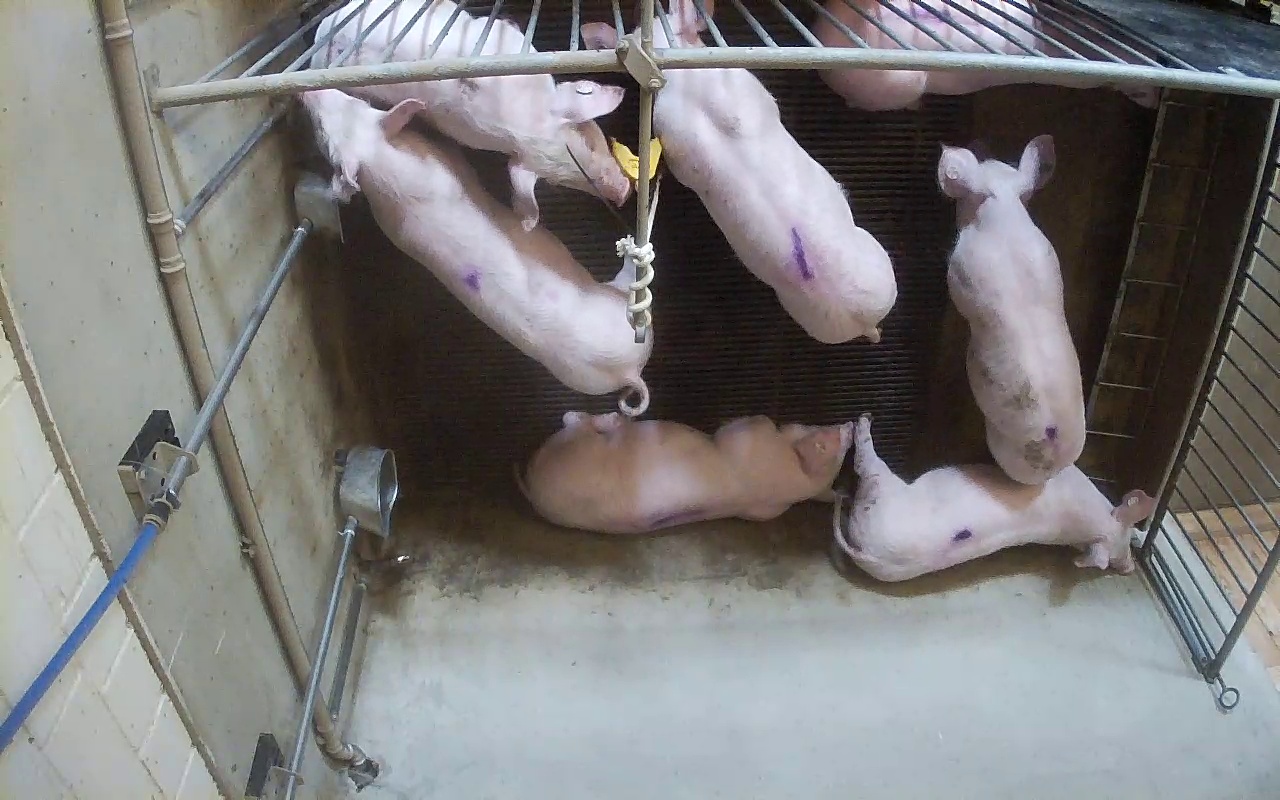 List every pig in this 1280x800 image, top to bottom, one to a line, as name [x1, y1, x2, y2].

pig [581, 0, 898, 348]
pig [808, 0, 1159, 113]
pig [311, 1, 633, 234]
pig [293, 85, 654, 418]
pig [937, 132, 1090, 487]
pig [513, 410, 855, 535]
pig [832, 412, 1162, 584]